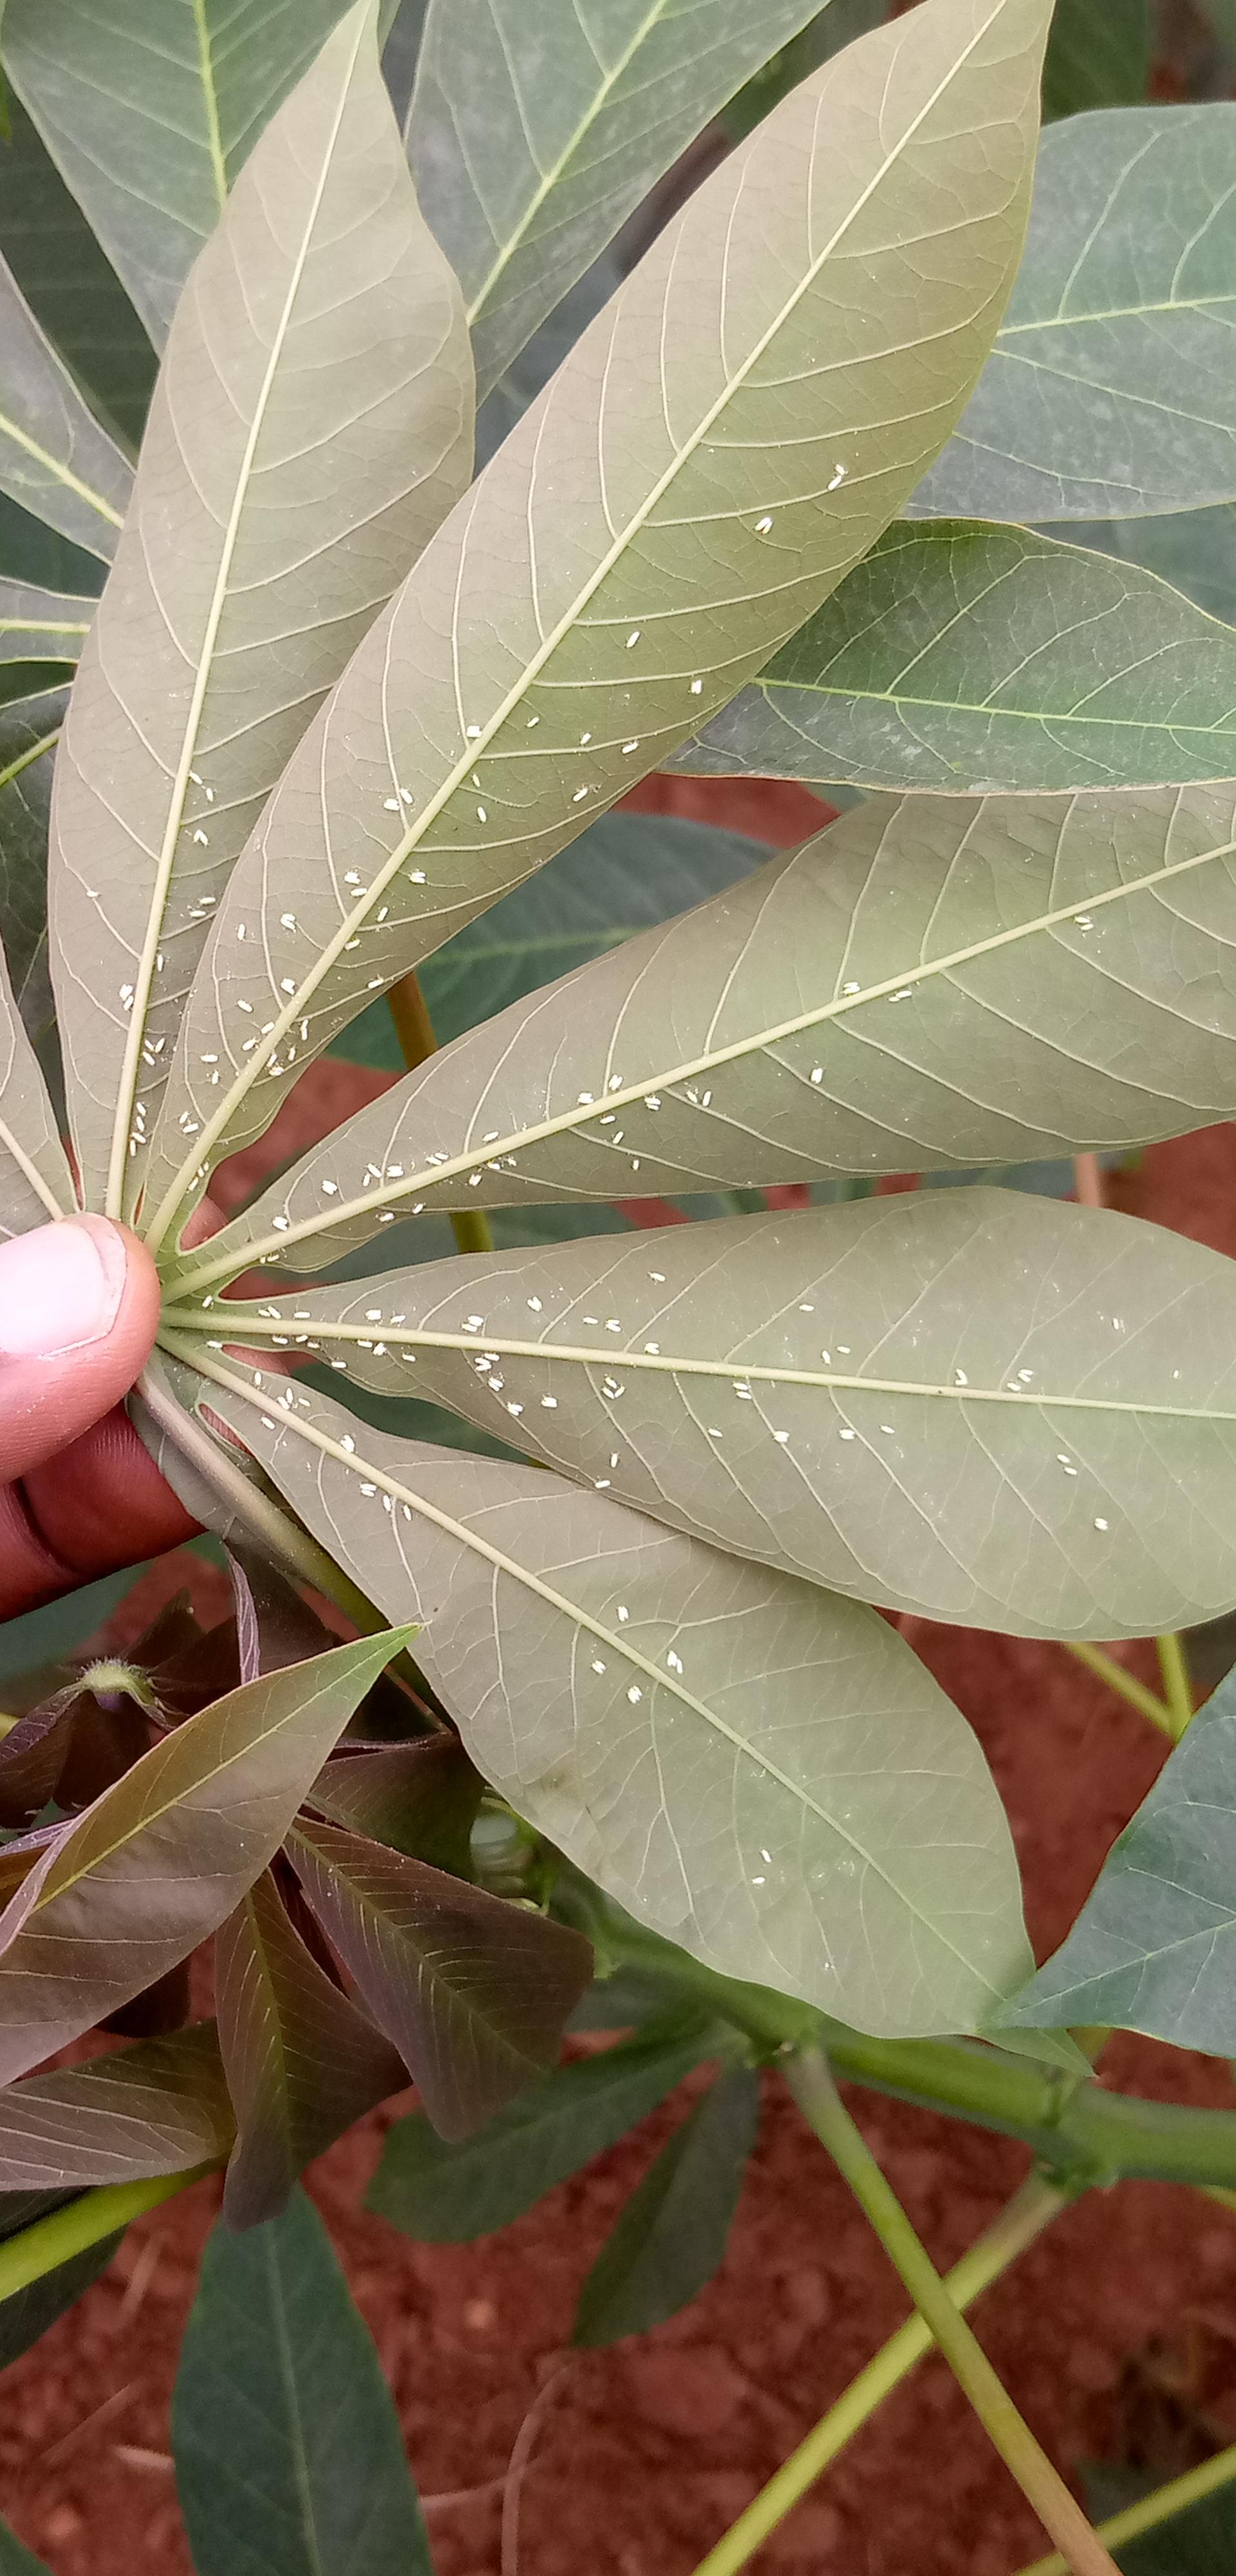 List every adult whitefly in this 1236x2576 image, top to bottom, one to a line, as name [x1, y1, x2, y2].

whitefly [750, 506, 778, 536]
whitefly [751, 513, 776, 542]
whitefly [611, 627, 648, 657]
whitefly [687, 674, 720, 699]
whitefly [681, 675, 715, 704]
whitefly [506, 713, 551, 739]
whitefly [458, 717, 491, 746]
whitefly [462, 717, 483, 745]
whitefly [576, 731, 597, 759]
whitefly [618, 738, 648, 766]
whitefly [176, 755, 207, 791]
whitefly [467, 766, 496, 792]
whitefly [391, 770, 425, 806]
whitefly [568, 780, 599, 808]
whitefly [190, 787, 222, 805]
whitefly [375, 790, 398, 822]
whitefly [473, 805, 510, 838]
whitefly [174, 822, 215, 861]
whitefly [332, 862, 368, 887]
whitefly [400, 867, 435, 899]
whitefly [82, 880, 109, 910]
whitefly [338, 884, 366, 902]
whitefly [196, 895, 222, 917]
whitefly [173, 900, 211, 936]
whitefly [368, 902, 397, 927]
whitefly [268, 903, 297, 933]
whitefly [1069, 909, 1098, 938]
whitefly [1062, 911, 1100, 941]
whitefly [226, 917, 247, 956]
whitefly [337, 933, 370, 953]
whitefly [147, 953, 176, 976]
whitefly [350, 961, 389, 991]
whitefly [268, 966, 303, 1004]
whitefly [838, 967, 866, 1001]
whitefly [831, 970, 867, 1012]
whitefly [881, 976, 916, 1012]
whitefly [108, 977, 134, 1021]
whitefly [109, 981, 148, 1022]
whitefly [883, 985, 916, 1014]
whitefly [230, 991, 257, 1023]
whitefly [256, 1014, 276, 1041]
whitefly [290, 1015, 327, 1050]
whitefly [136, 1030, 176, 1071]
whitefly [233, 1030, 261, 1054]
whitefly [129, 1043, 165, 1072]
whitefly [191, 1048, 225, 1075]
whitefly [268, 1048, 303, 1086]
whitefly [800, 1061, 834, 1094]
whitefly [600, 1065, 632, 1092]
whitefly [600, 1068, 626, 1095]
whitefly [561, 1082, 590, 1114]
whitefly [569, 1084, 593, 1108]
whitefly [677, 1086, 704, 1119]
whitefly [692, 1089, 718, 1113]
whitefly [131, 1092, 162, 1133]
whitefly [635, 1092, 666, 1122]
whitefly [626, 1094, 664, 1122]
whitefly [169, 1101, 200, 1141]
whitefly [587, 1109, 621, 1133]
whitefly [173, 1110, 200, 1140]
whitefly [116, 1119, 155, 1159]
whitefly [480, 1122, 501, 1145]
whitefly [604, 1132, 626, 1150]
whitefly [417, 1141, 447, 1169]
whitefly [421, 1146, 436, 1165]
whitefly [501, 1148, 523, 1175]
whitefly [375, 1152, 404, 1184]
whitefly [618, 1155, 650, 1177]
whitefly [189, 1158, 212, 1183]
whitefly [358, 1159, 380, 1184]
whitefly [375, 1160, 402, 1182]
whitefly [456, 1165, 492, 1200]
whitefly [477, 1165, 503, 1180]
whitefly [177, 1166, 204, 1206]
whitefly [357, 1173, 379, 1198]
whitefly [319, 1175, 351, 1201]
whitefly [313, 1179, 344, 1209]
whitefly [407, 1197, 436, 1218]
whitefly [372, 1200, 398, 1229]
whitefly [268, 1215, 292, 1240]
whitefly [264, 1217, 290, 1238]
whitefly [649, 1269, 670, 1289]
whitefly [521, 1287, 545, 1314]
whitefly [198, 1294, 223, 1318]
whitefly [352, 1298, 387, 1327]
whitefly [796, 1299, 823, 1320]
whitefly [248, 1301, 281, 1326]
whitefly [286, 1301, 308, 1327]
whitefly [252, 1302, 286, 1329]
whitefly [451, 1305, 491, 1343]
whitefly [1101, 1306, 1126, 1337]
whitefly [454, 1307, 483, 1337]
whitefly [393, 1309, 414, 1333]
whitefly [579, 1312, 594, 1336]
whitefly [600, 1316, 626, 1344]
whitefly [260, 1326, 286, 1351]
whitefly [289, 1329, 320, 1348]
whitefly [365, 1330, 413, 1363]
whitefly [196, 1331, 228, 1359]
whitefly [642, 1334, 666, 1367]
whitefly [832, 1334, 853, 1359]
whitefly [348, 1336, 373, 1359]
whitefly [306, 1338, 337, 1363]
whitefly [480, 1344, 509, 1372]
whitefly [400, 1350, 426, 1370]
whitefly [816, 1350, 838, 1372]
whitefly [467, 1352, 494, 1378]
whitefly [332, 1358, 355, 1383]
whitefly [240, 1362, 277, 1390]
whitefly [953, 1363, 975, 1396]
whitefly [954, 1363, 980, 1400]
whitefly [1013, 1367, 1046, 1394]
whitefly [1170, 1368, 1189, 1389]
whitefly [604, 1372, 626, 1399]
whitefly [730, 1375, 755, 1407]
whitefly [1007, 1375, 1025, 1403]
whitefly [481, 1376, 513, 1400]
whitefly [724, 1376, 756, 1411]
whitefly [282, 1380, 308, 1410]
whitefly [587, 1383, 617, 1411]
whitefly [543, 1385, 568, 1418]
whitefly [260, 1389, 296, 1418]
whitefly [295, 1392, 316, 1417]
whitefly [499, 1396, 530, 1428]
whitefly [248, 1408, 277, 1443]
whitefly [762, 1416, 797, 1450]
whitefly [874, 1418, 898, 1441]
whitefly [838, 1421, 859, 1448]
whitefly [704, 1424, 726, 1446]
whitefly [768, 1425, 794, 1450]
whitefly [337, 1432, 365, 1457]
whitefly [1051, 1446, 1080, 1467]
whitefly [606, 1449, 631, 1480]
whitefly [1062, 1459, 1081, 1477]
whitefly [590, 1462, 623, 1501]
whitefly [350, 1474, 380, 1508]
whitefly [377, 1490, 400, 1519]
whitefly [397, 1498, 417, 1524]
whitefly [1092, 1515, 1115, 1540]
whitefly [612, 1602, 636, 1633]
whitefly [663, 1641, 691, 1680]
whitefly [592, 1655, 612, 1681]
whitefly [612, 1680, 643, 1707]
whitefly [624, 1687, 648, 1711]